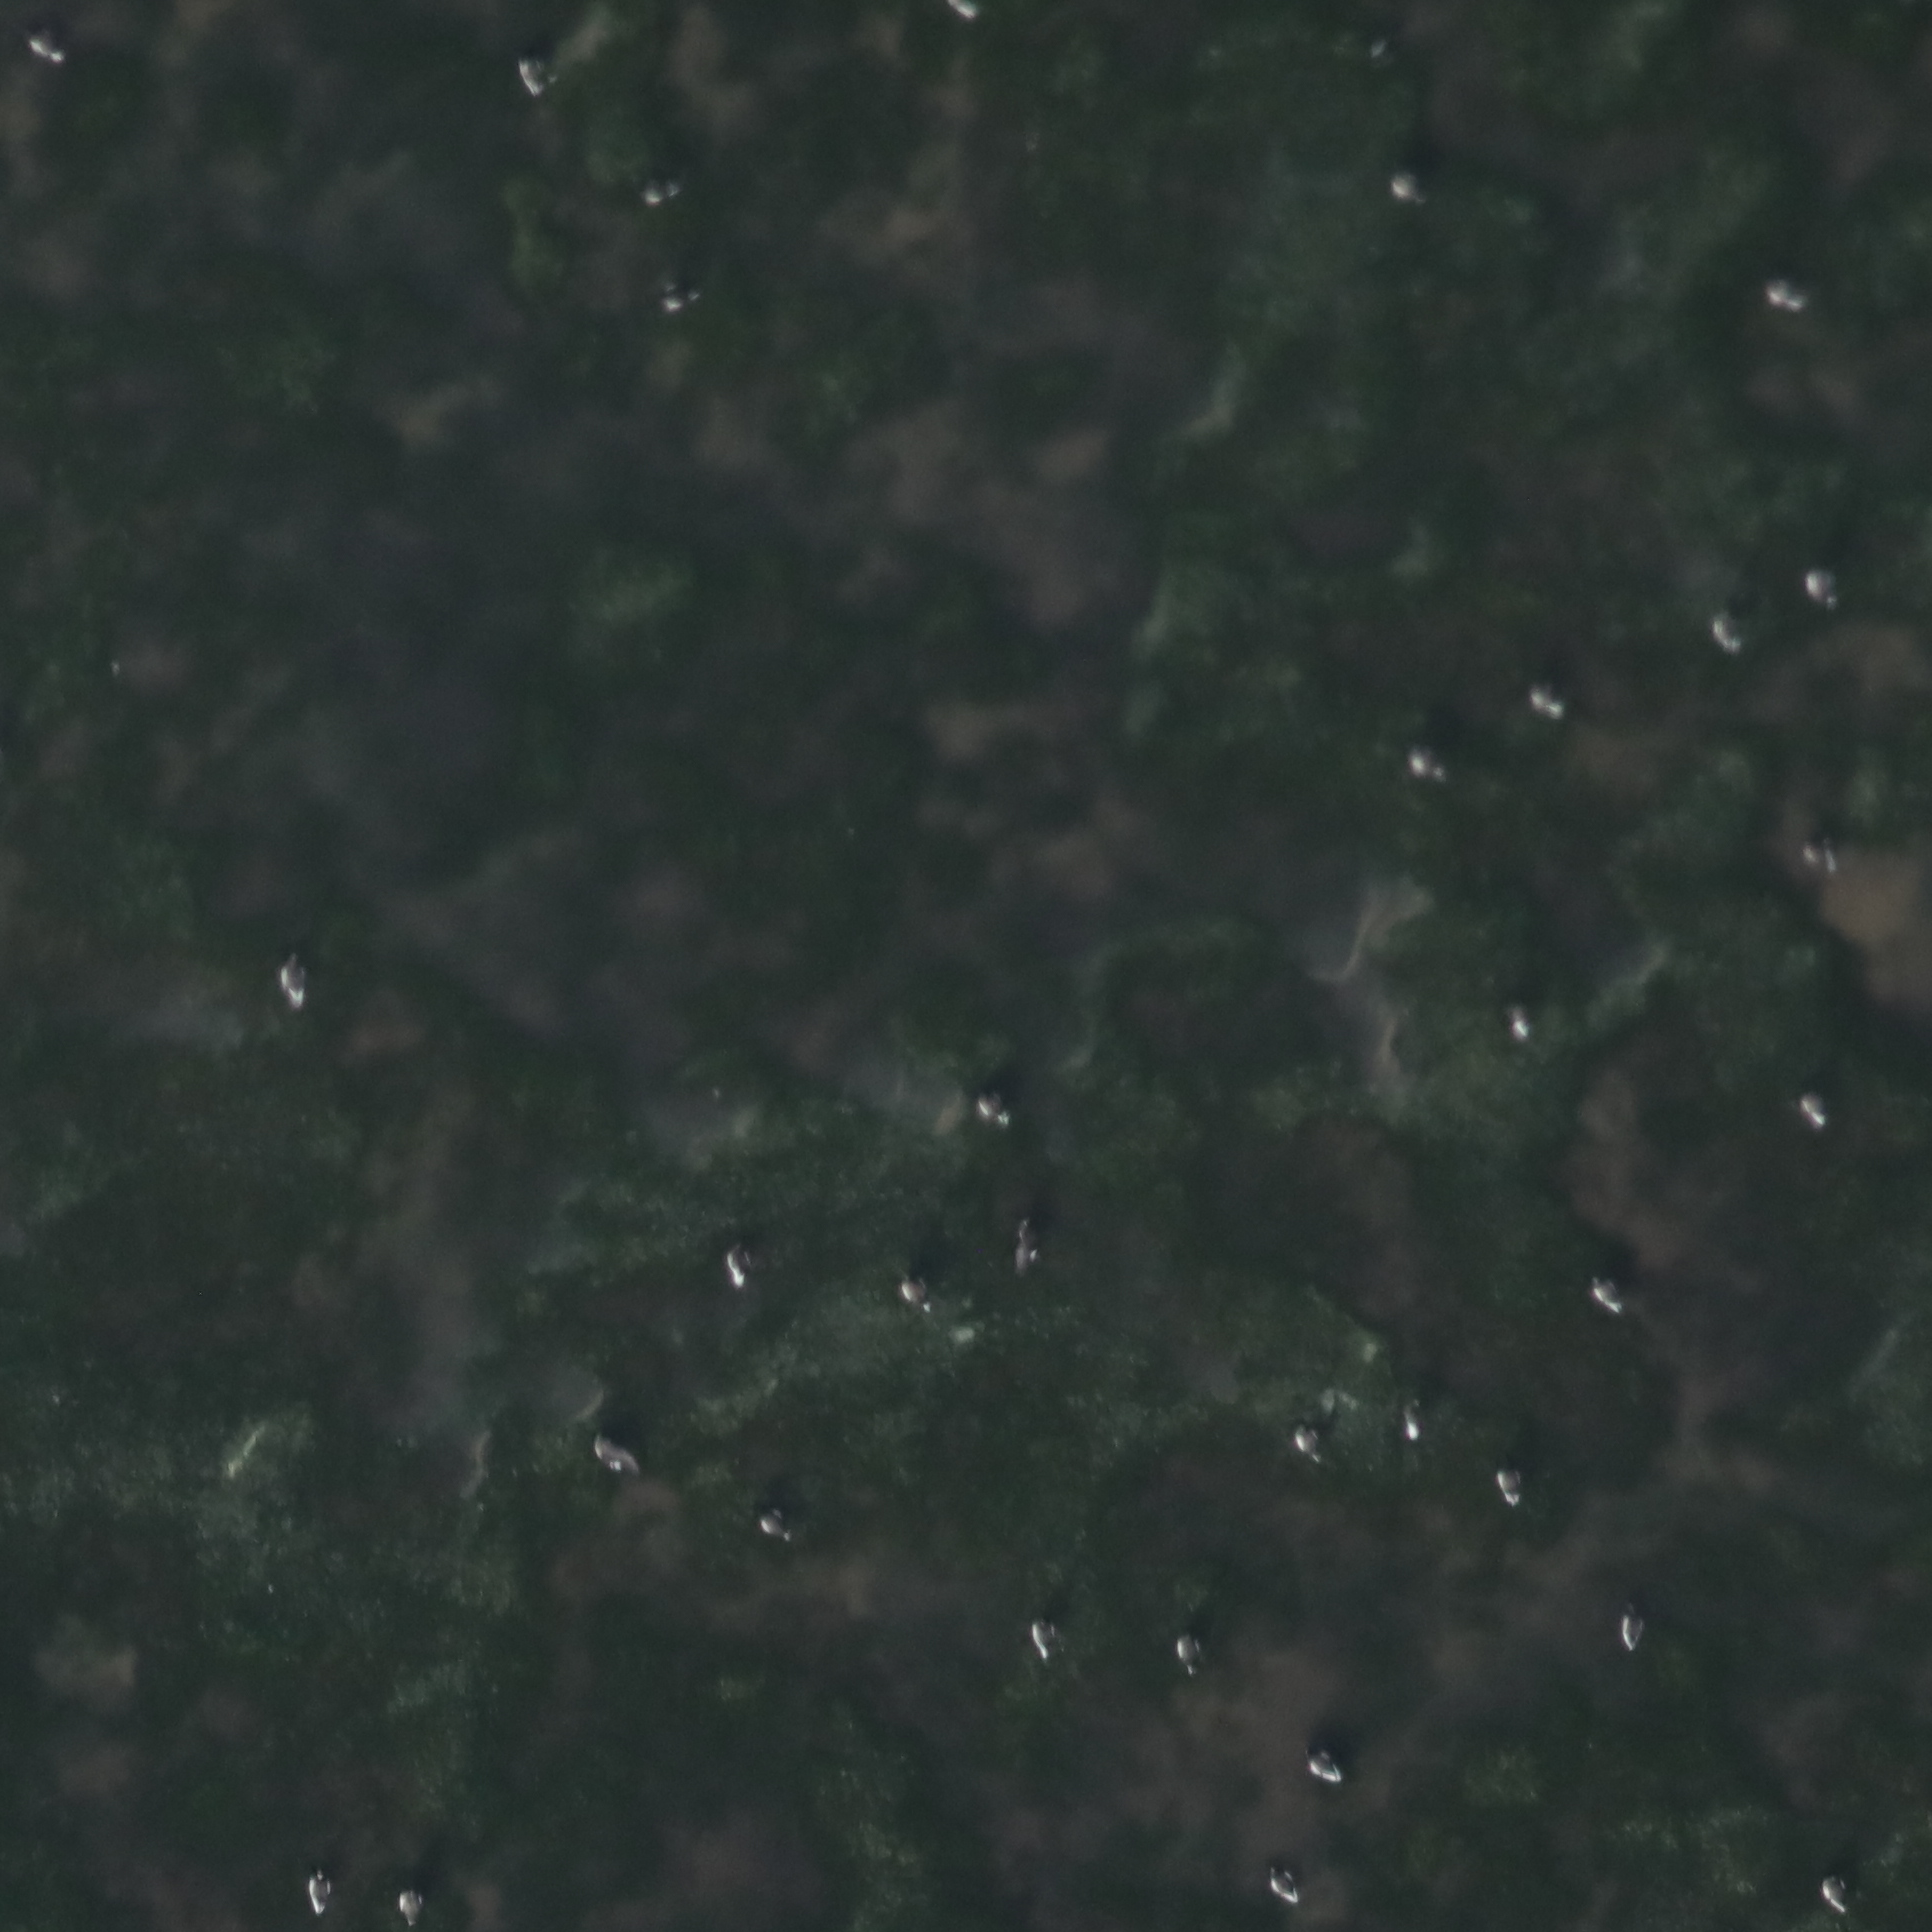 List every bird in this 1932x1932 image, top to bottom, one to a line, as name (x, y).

brant (45, 44)
brant (534, 73)
brant (1407, 186)
brant (656, 189)
brant (1786, 294)
brant (677, 297)
brant (1822, 589)
brant (1729, 631)
brant (1545, 696)
brant (1421, 767)
brant (1820, 855)
brant (293, 979)
brant (1516, 1021)
brant (1811, 1105)
brant (990, 1106)
brant (1026, 1249)
brant (738, 1265)
brant (914, 1291)
brant (1605, 1293)
brant (1413, 1416)
brant (1310, 1440)
brant (617, 1455)
brant (1511, 1483)
brant (772, 1524)
brant (1633, 1629)
brant (1045, 1635)
brant (1188, 1652)
brant (1326, 1763)
brant (1283, 1885)
brant (318, 1891)
brant (1837, 1892)
brant (412, 1907)